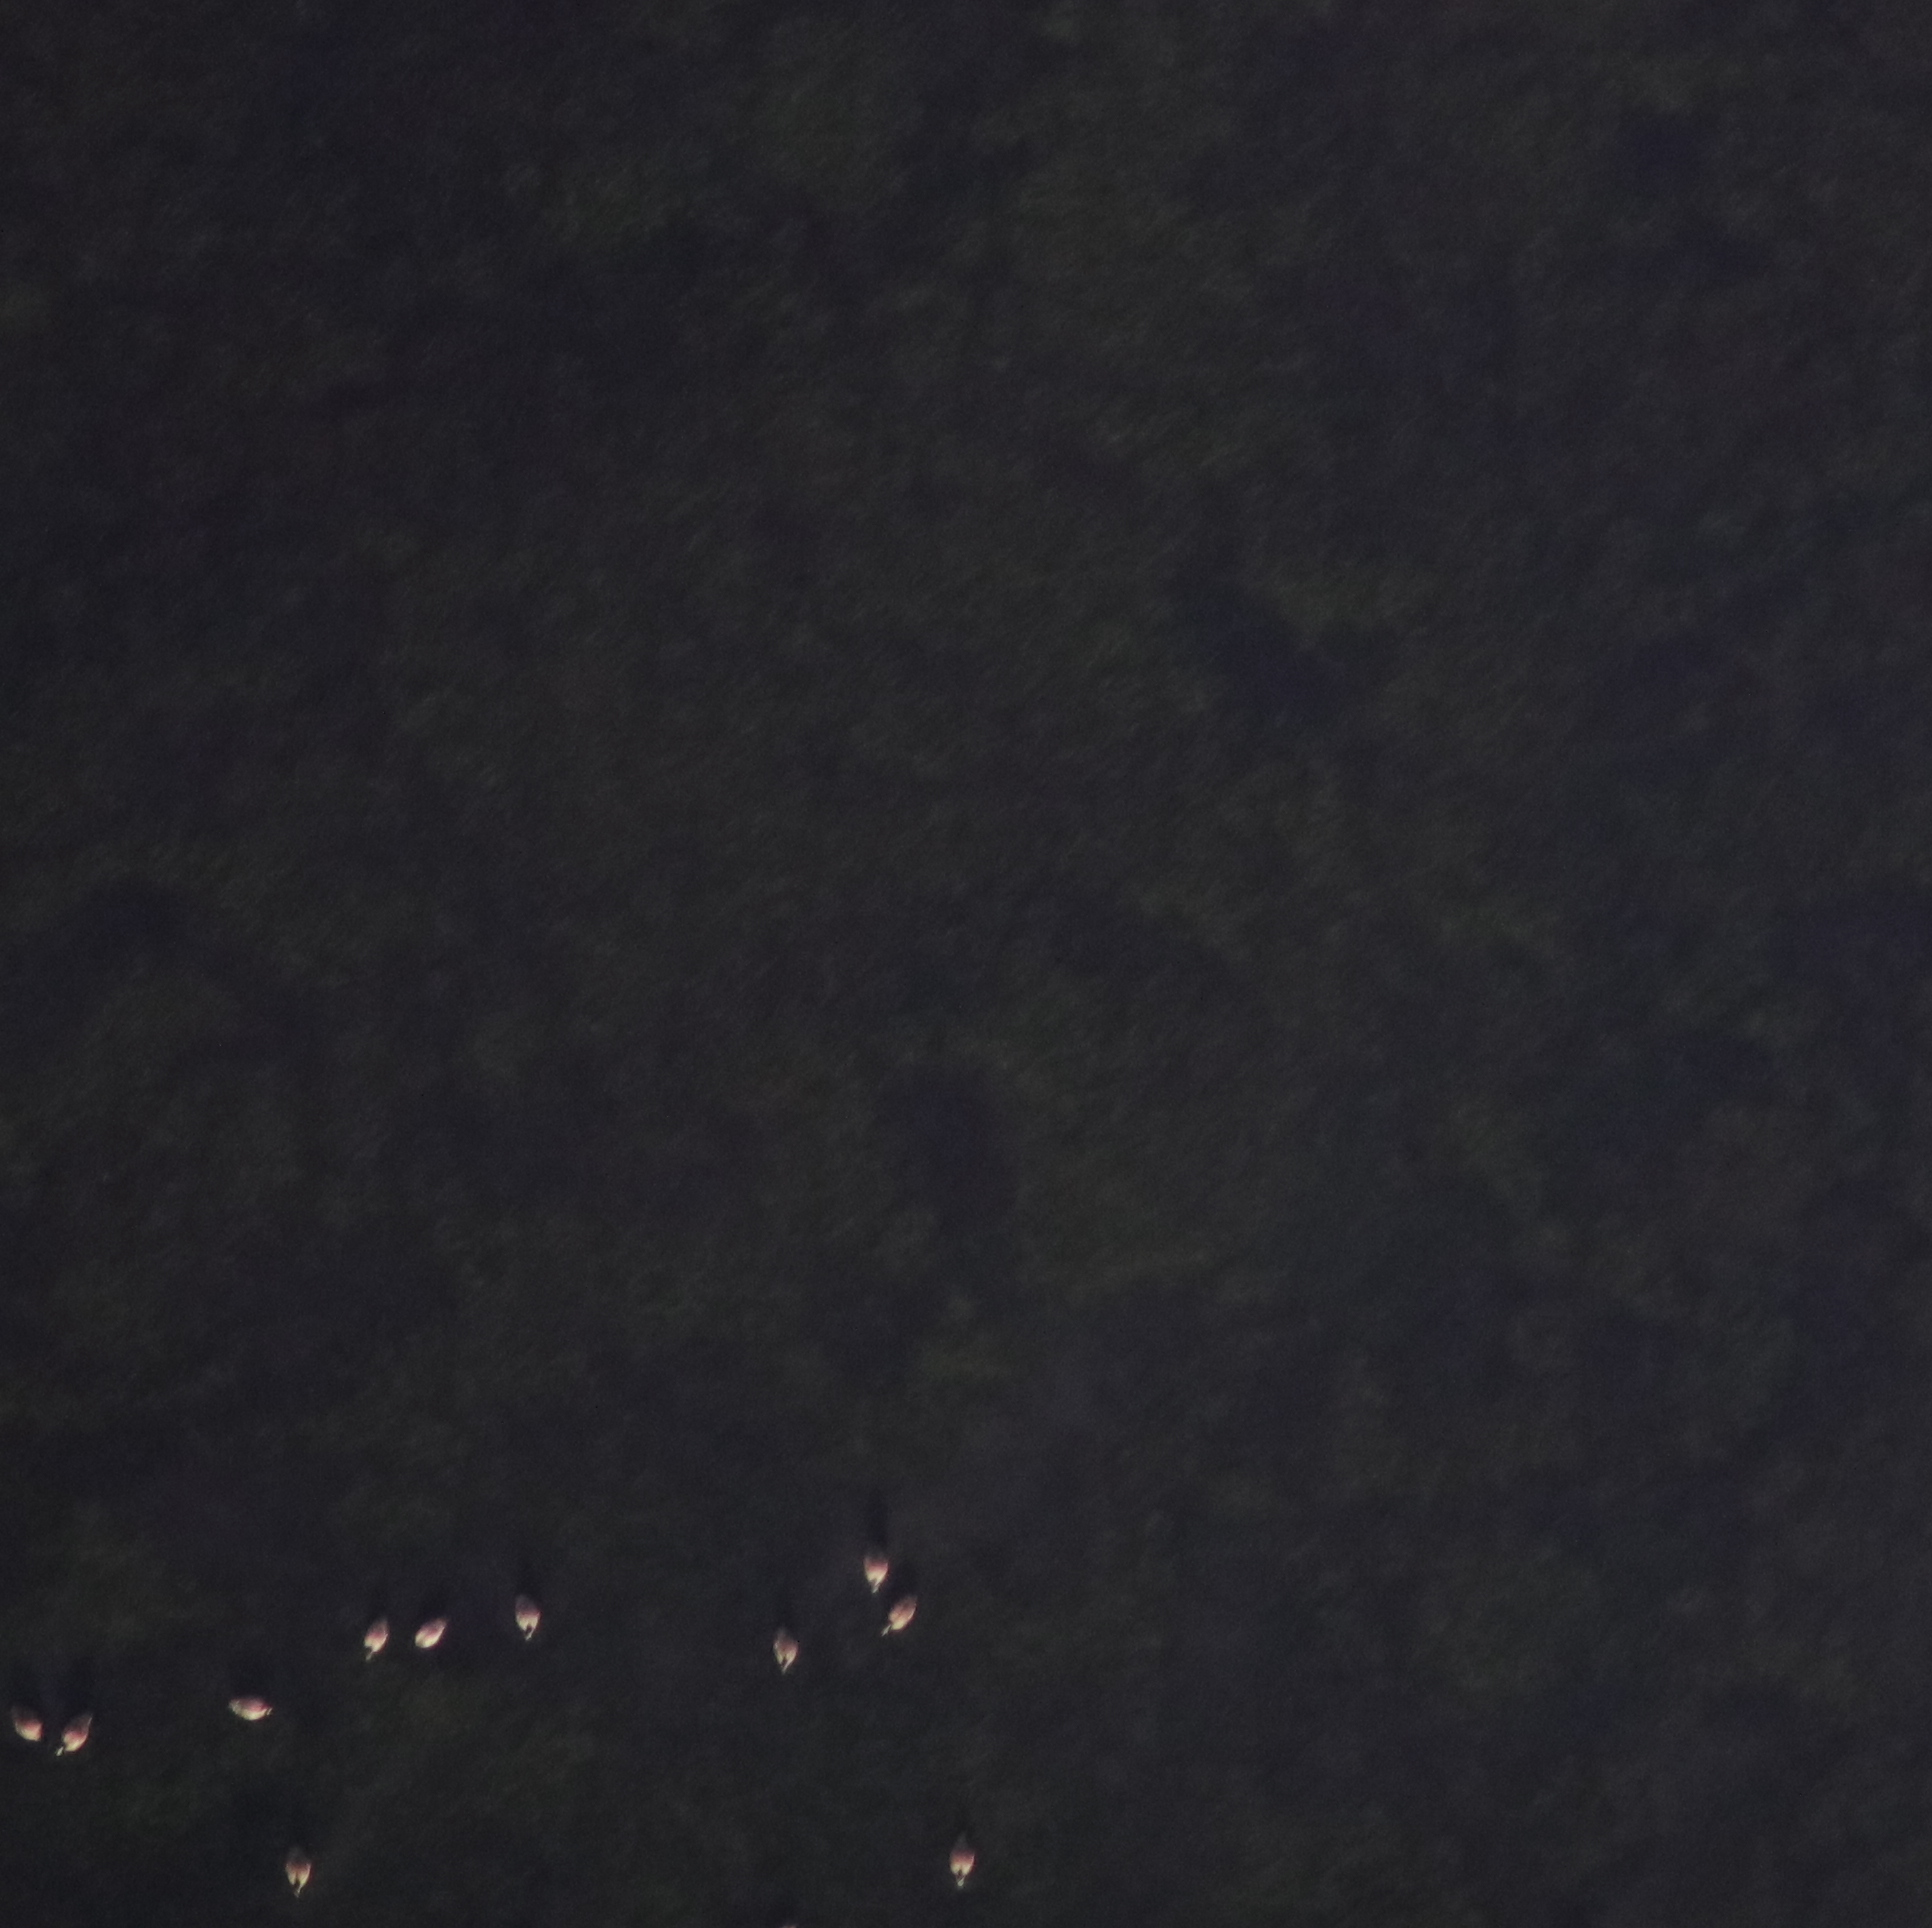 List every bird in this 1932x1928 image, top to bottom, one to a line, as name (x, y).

Canada goose (880, 1553)
Canada goose (527, 1606)
Canada goose (900, 1618)
Canada goose (434, 1629)
Canada goose (376, 1638)
Canada goose (777, 1650)
Canada goose (252, 1711)
Canada goose (29, 1714)
Canada goose (75, 1742)
Canada goose (962, 1858)
Canada goose (299, 1867)